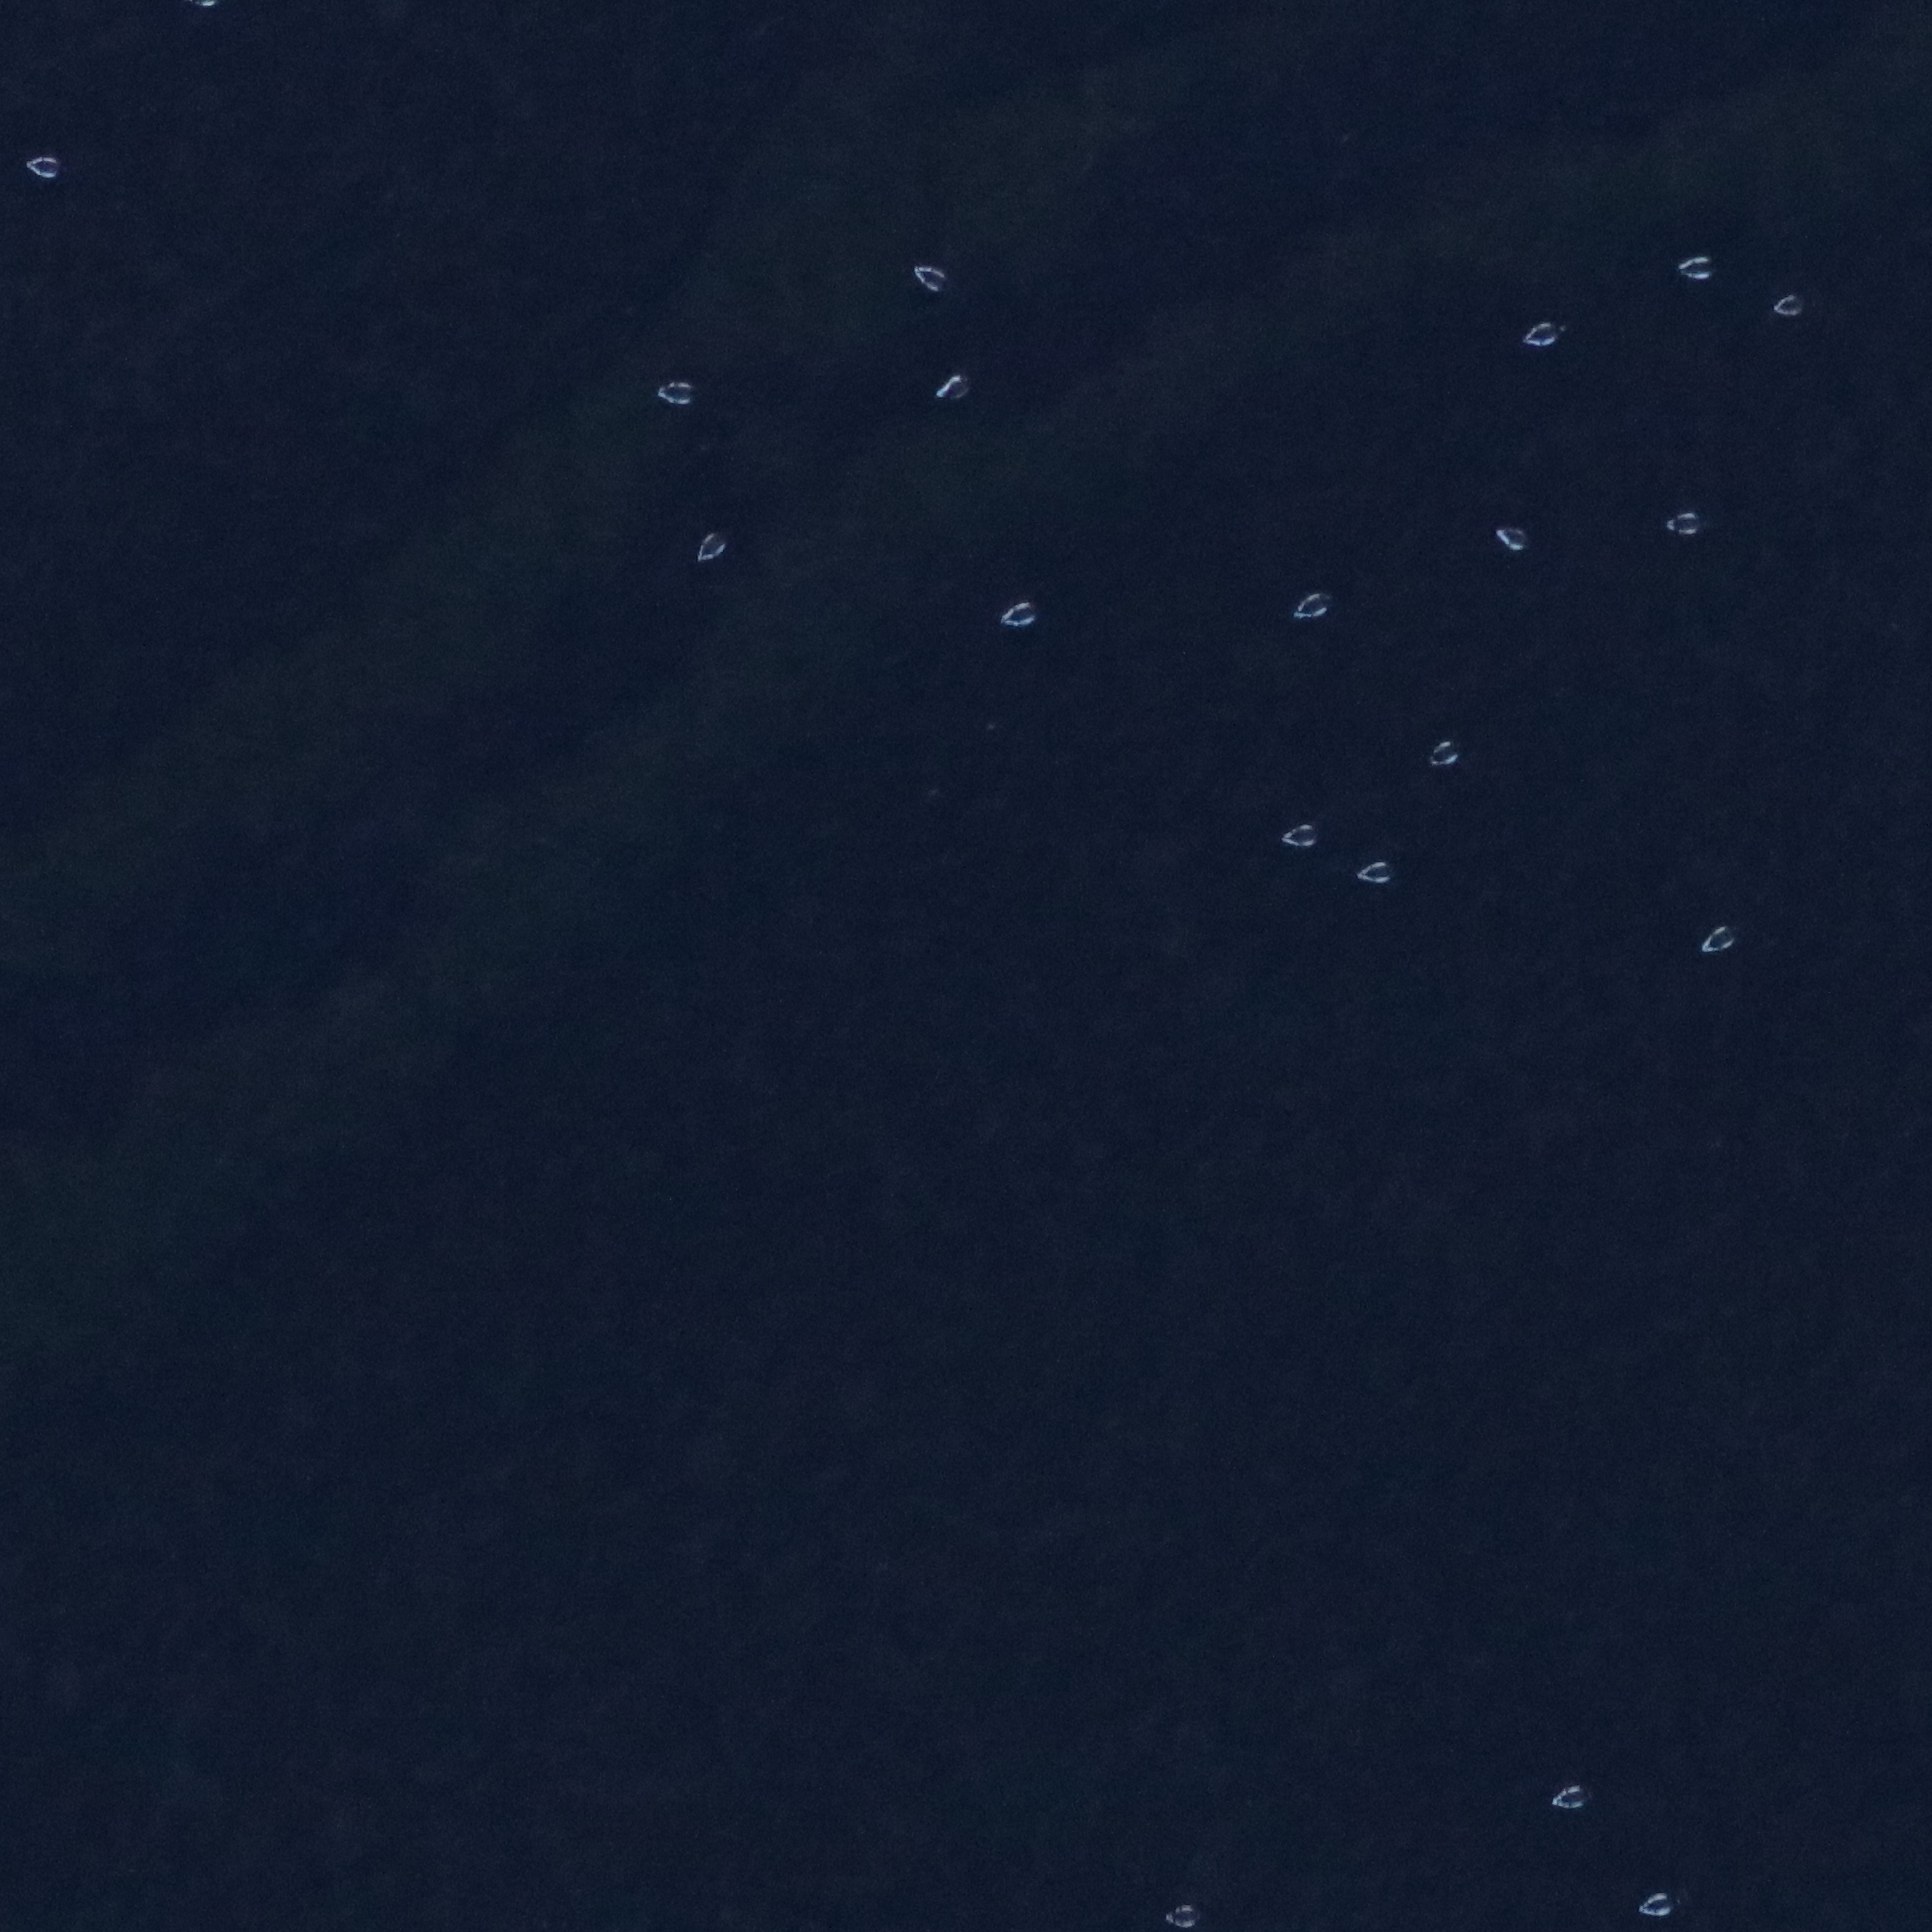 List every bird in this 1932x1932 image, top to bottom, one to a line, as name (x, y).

brant (47, 169)
brant (1697, 269)
brant (933, 277)
brant (1788, 304)
brant (1546, 332)
brant (957, 386)
brant (681, 396)
brant (1688, 524)
brant (1515, 536)
brant (714, 546)
brant (1315, 606)
brant (1020, 616)
brant (1444, 754)
brant (1303, 838)
brant (1378, 873)
brant (1720, 940)
brant (1574, 1796)
brant (1653, 1906)
brant (1182, 1915)